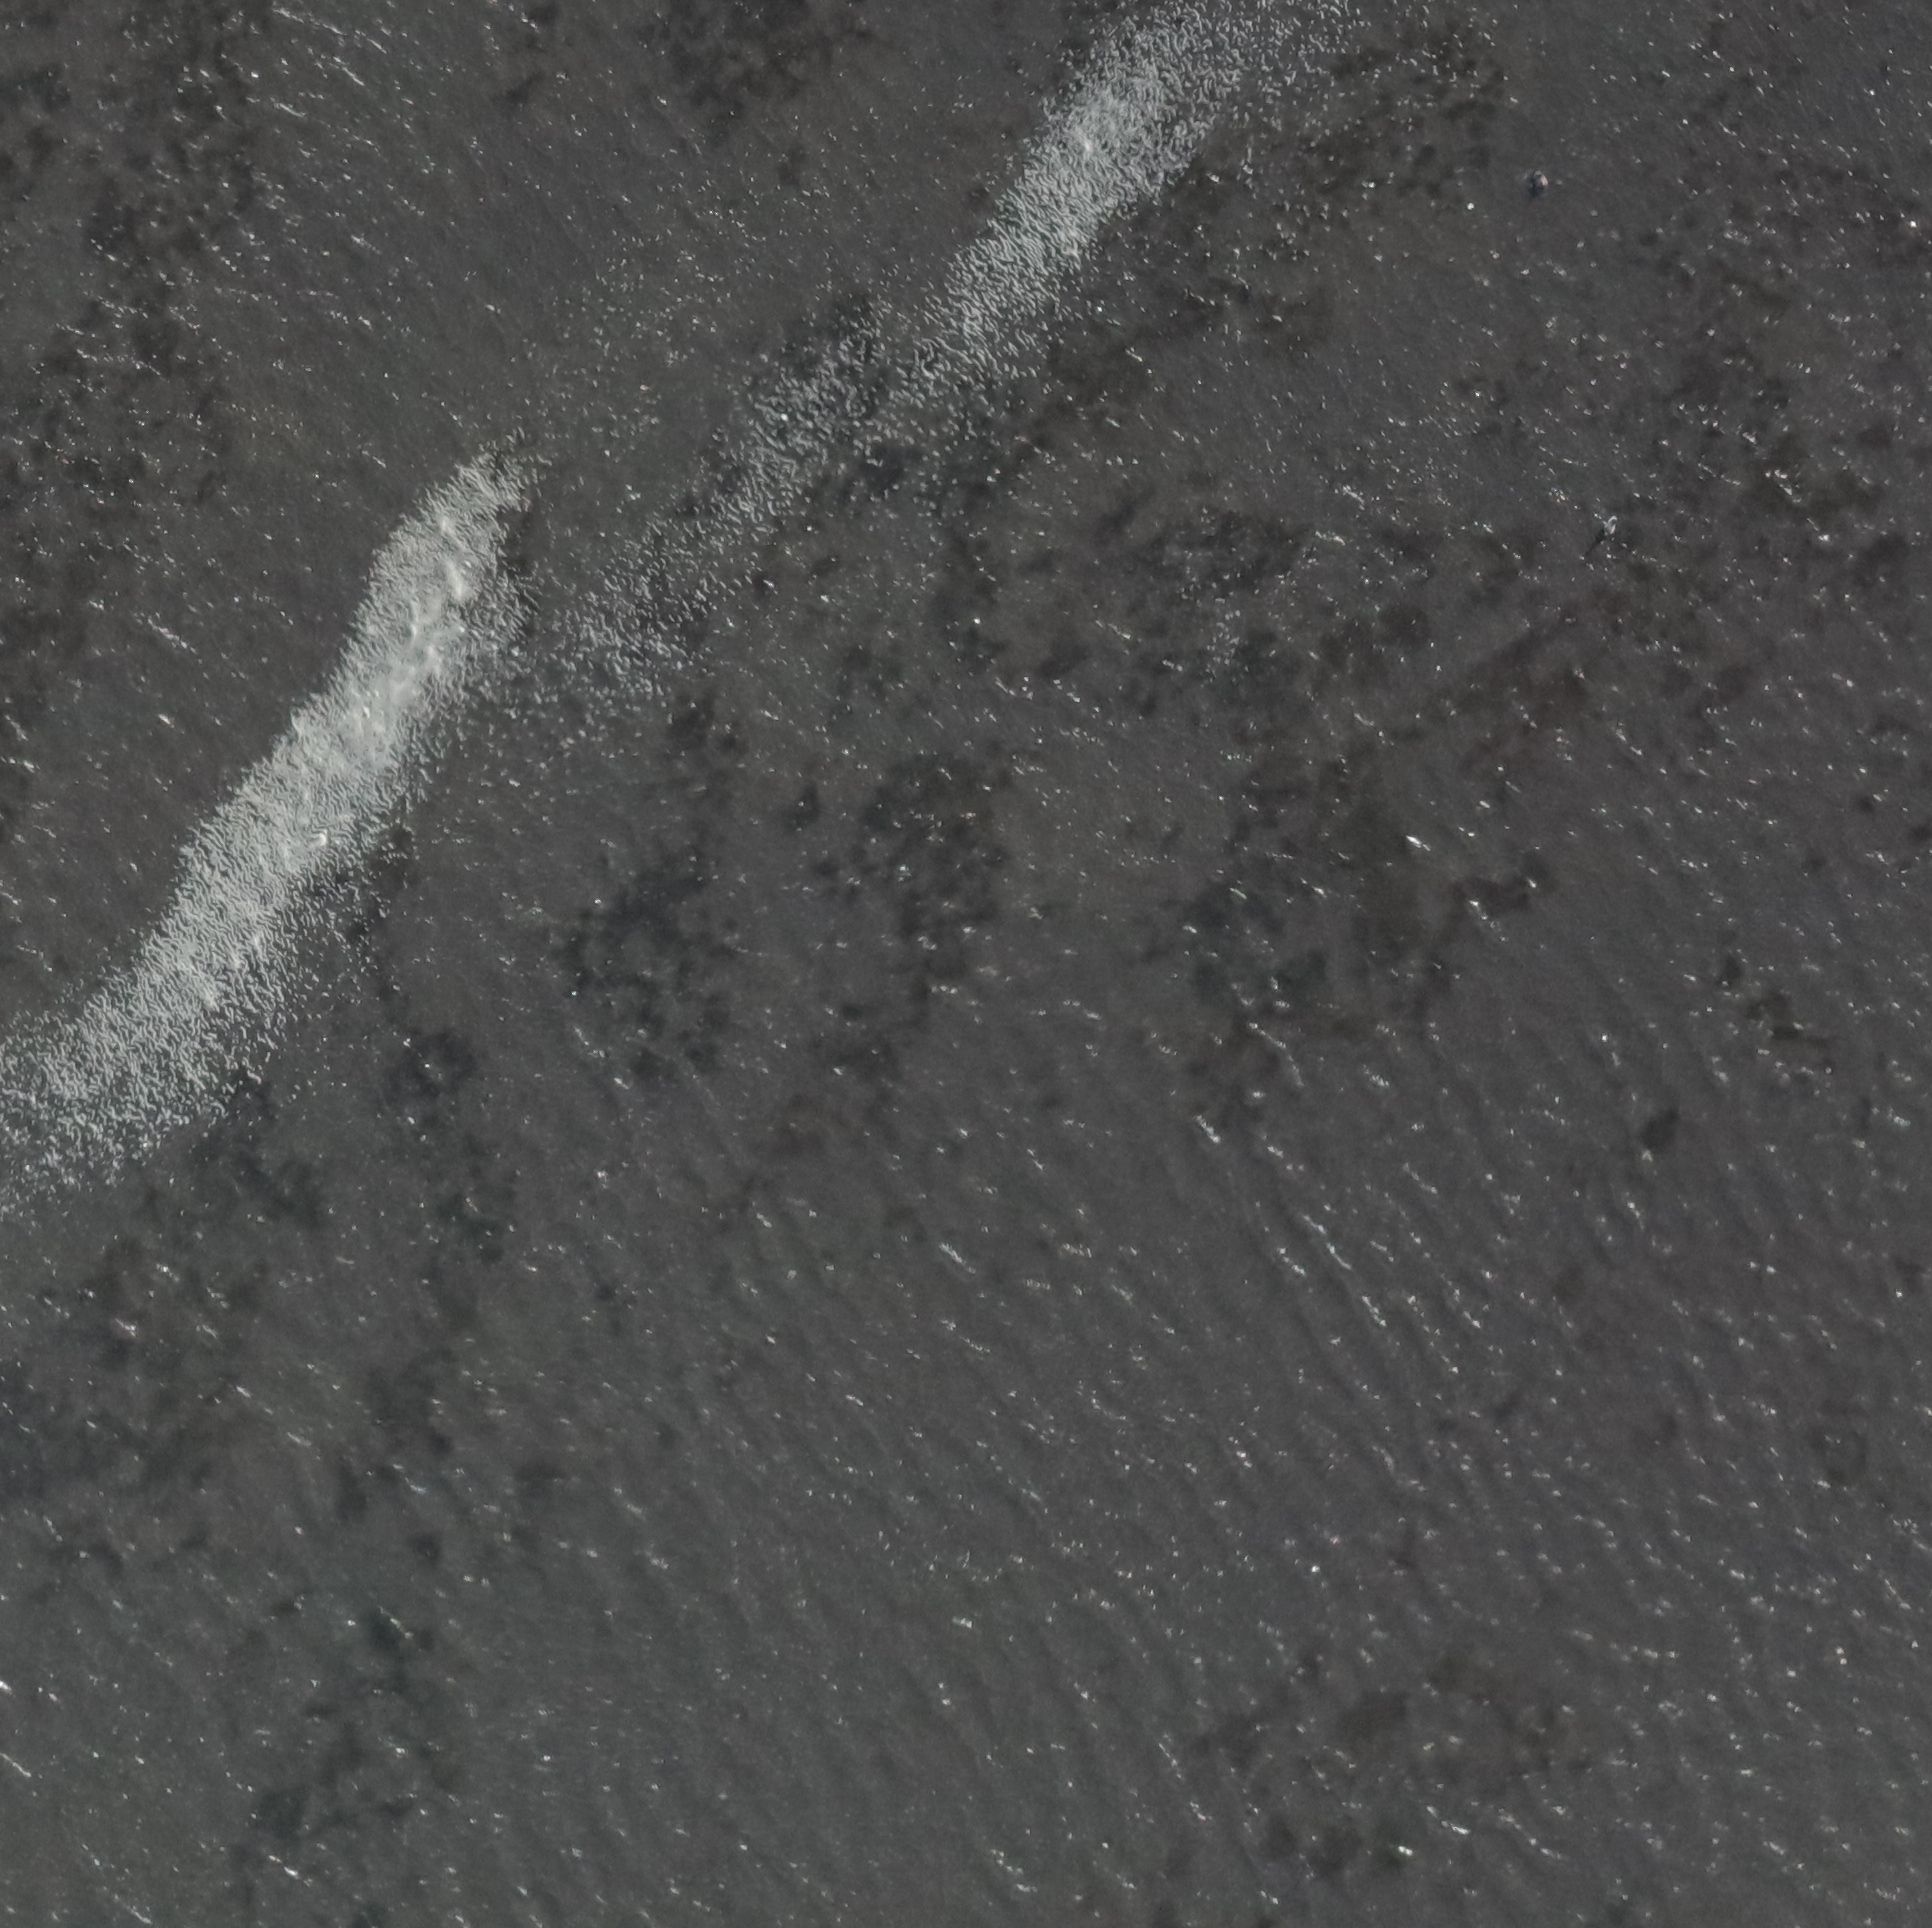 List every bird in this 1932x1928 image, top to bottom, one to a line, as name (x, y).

brant (1540, 178)
brant (1608, 526)